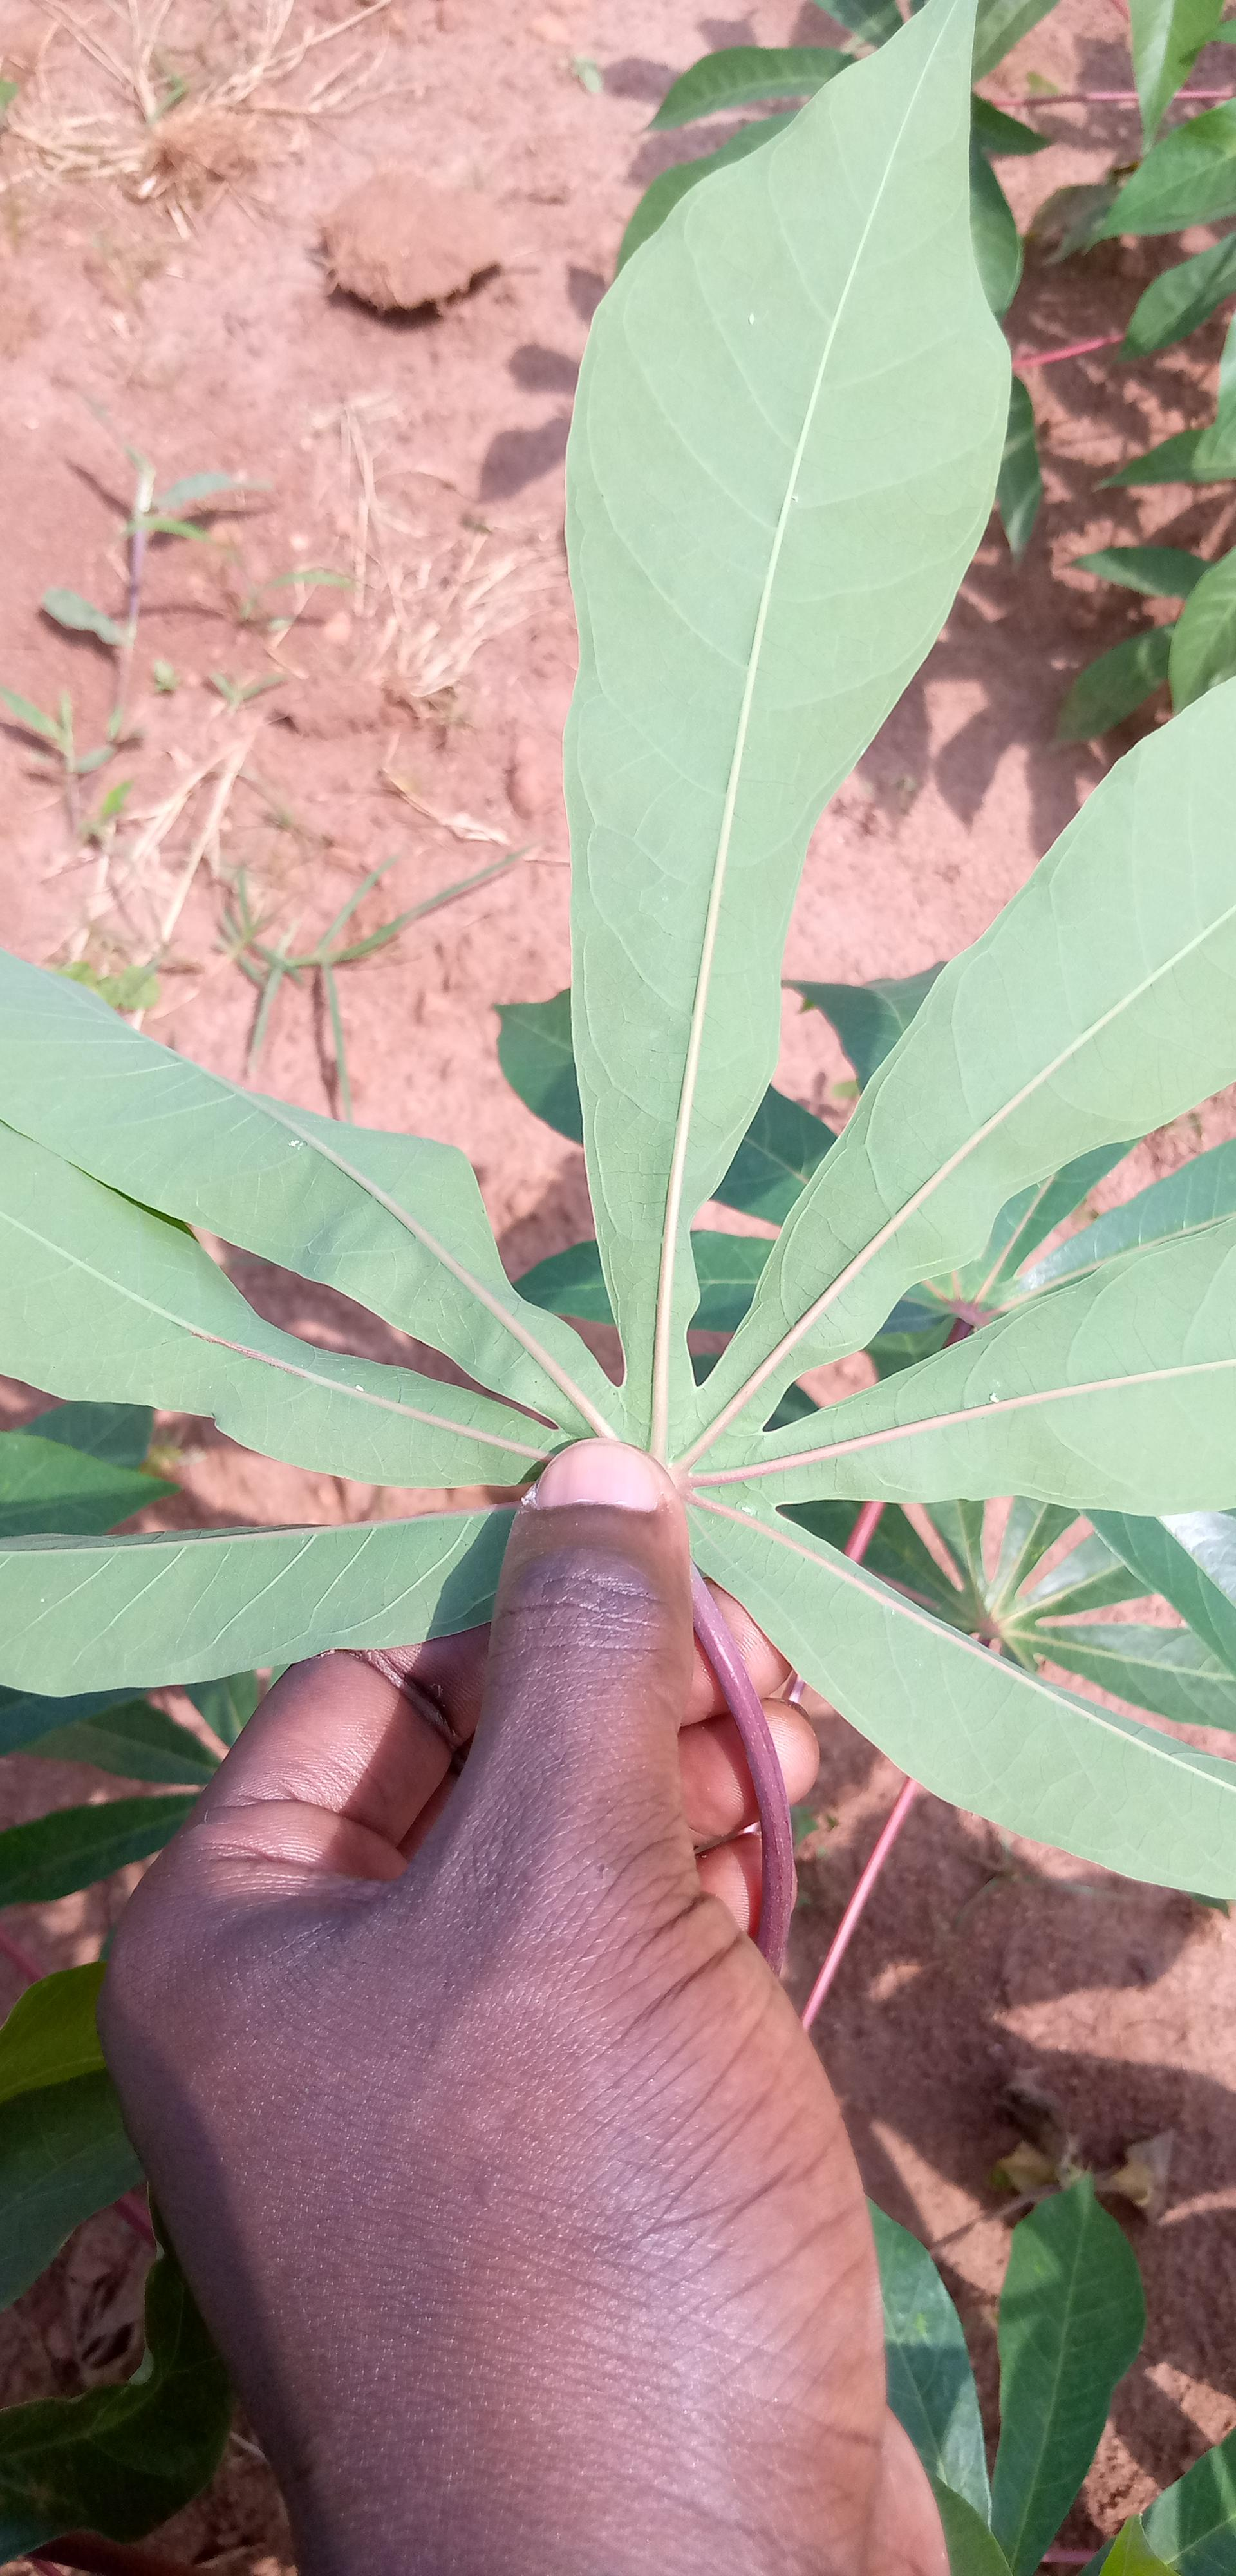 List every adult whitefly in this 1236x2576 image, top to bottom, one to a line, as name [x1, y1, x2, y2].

whitefly [748, 312, 754, 326]
whitefly [791, 494, 800, 503]
whitefly [286, 1137, 299, 1148]
whitefly [353, 1382, 365, 1393]
whitefly [988, 1392, 999, 1403]
whitefly [740, 1504, 754, 1514]